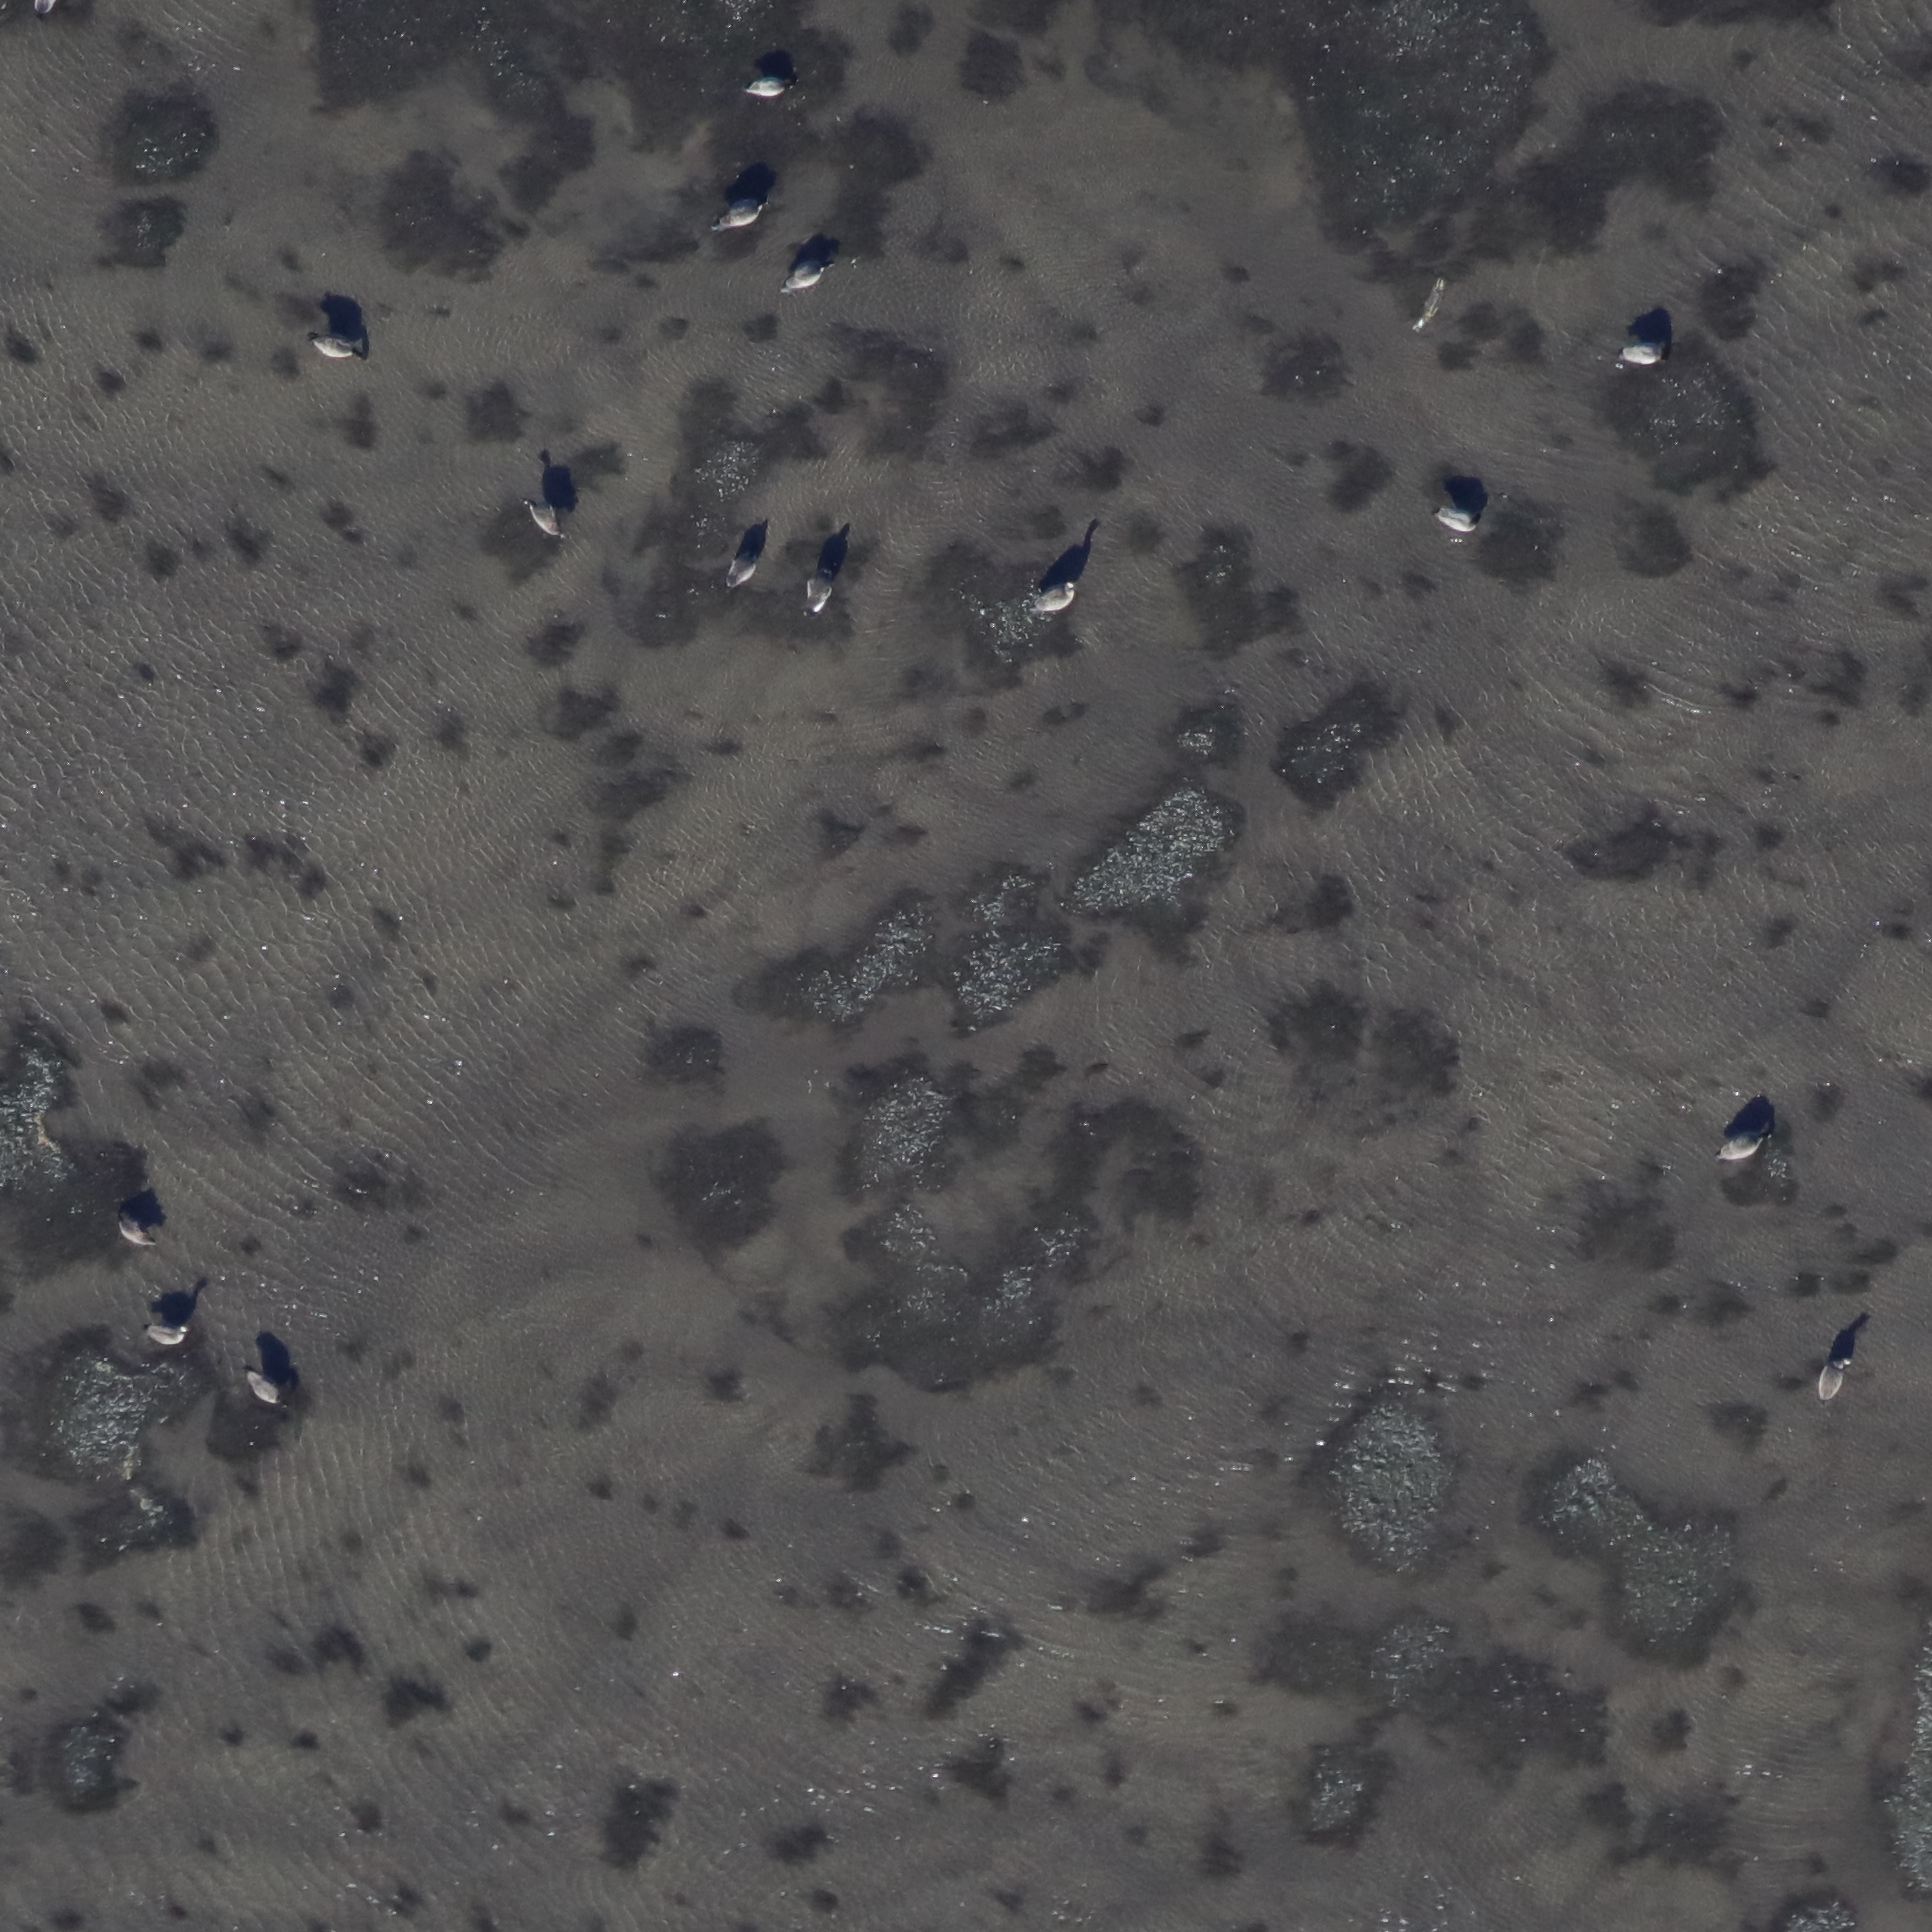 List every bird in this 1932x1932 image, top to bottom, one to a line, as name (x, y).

Canada goose (45, 3)
Canada goose (763, 89)
Canada goose (746, 215)
Canada goose (811, 277)
Canada goose (332, 351)
Canada goose (1634, 355)
Canada goose (1449, 512)
Canada goose (544, 521)
Canada goose (732, 561)
Canada goose (1060, 592)
Canada goose (821, 599)
Canada goose (1741, 1143)
Canada goose (136, 1232)
Canada goose (169, 1333)
Canada goose (1830, 1381)
Canada goose (264, 1386)